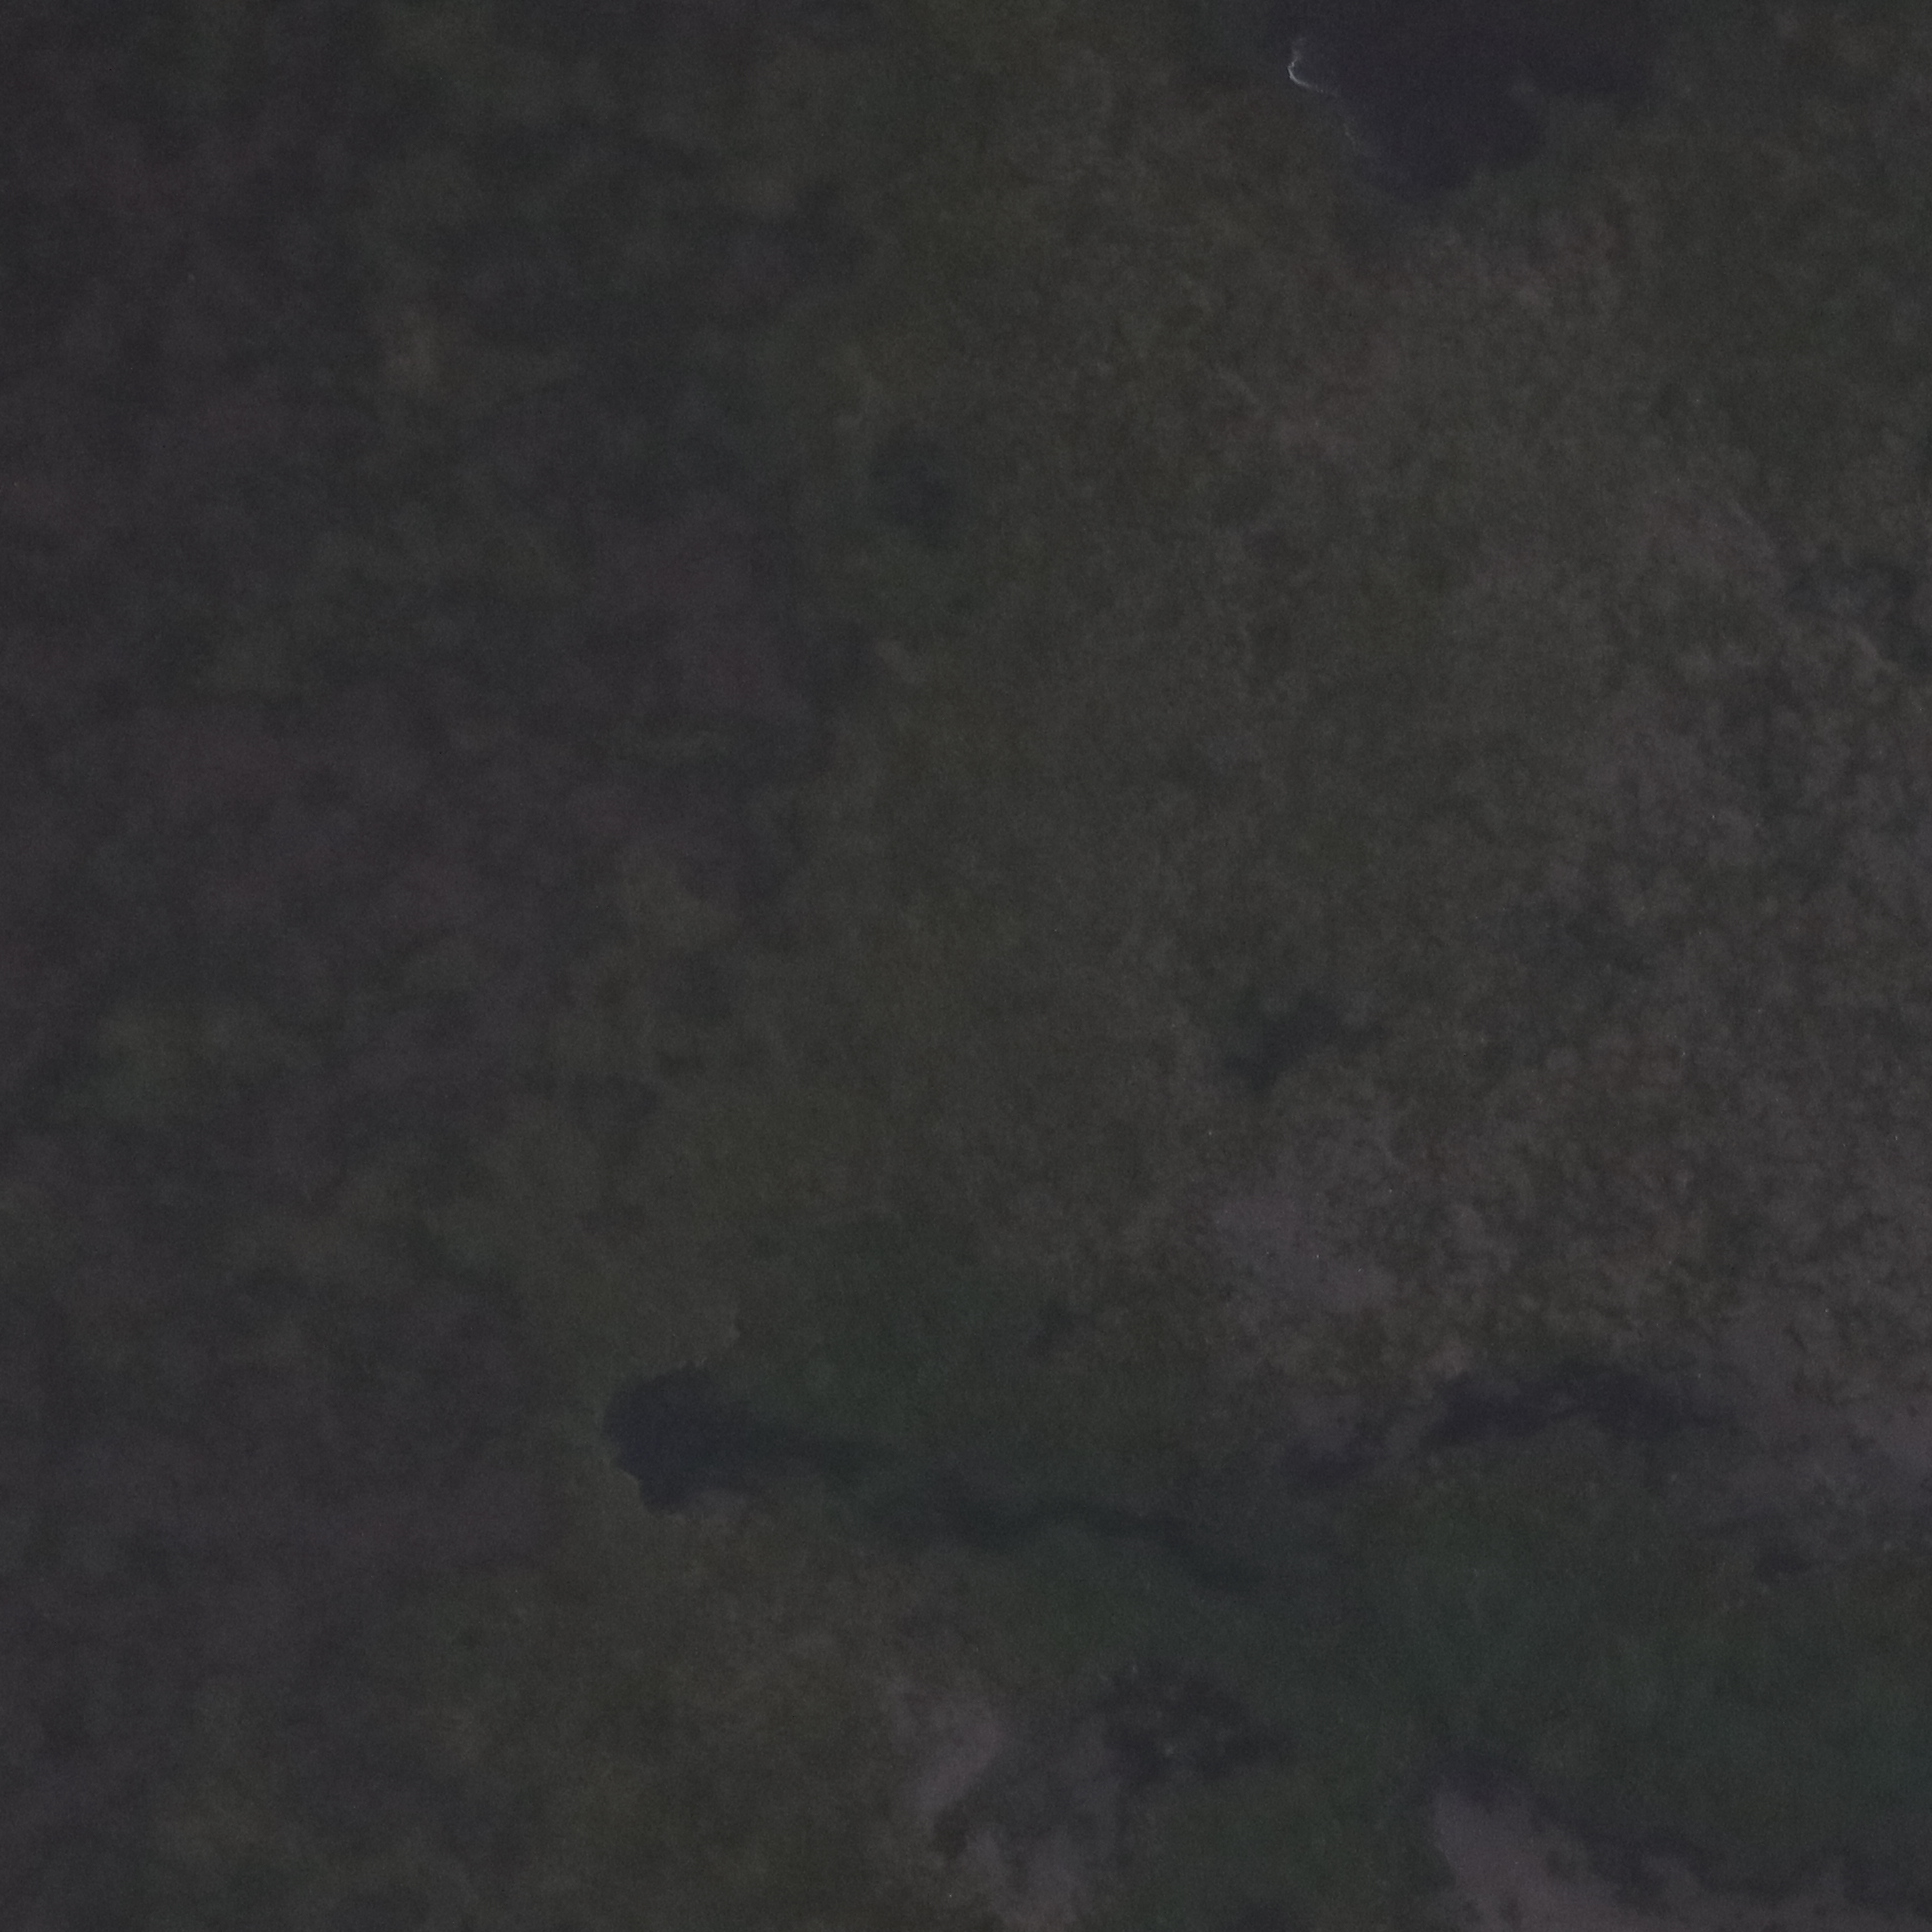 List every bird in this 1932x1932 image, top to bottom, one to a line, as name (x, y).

None